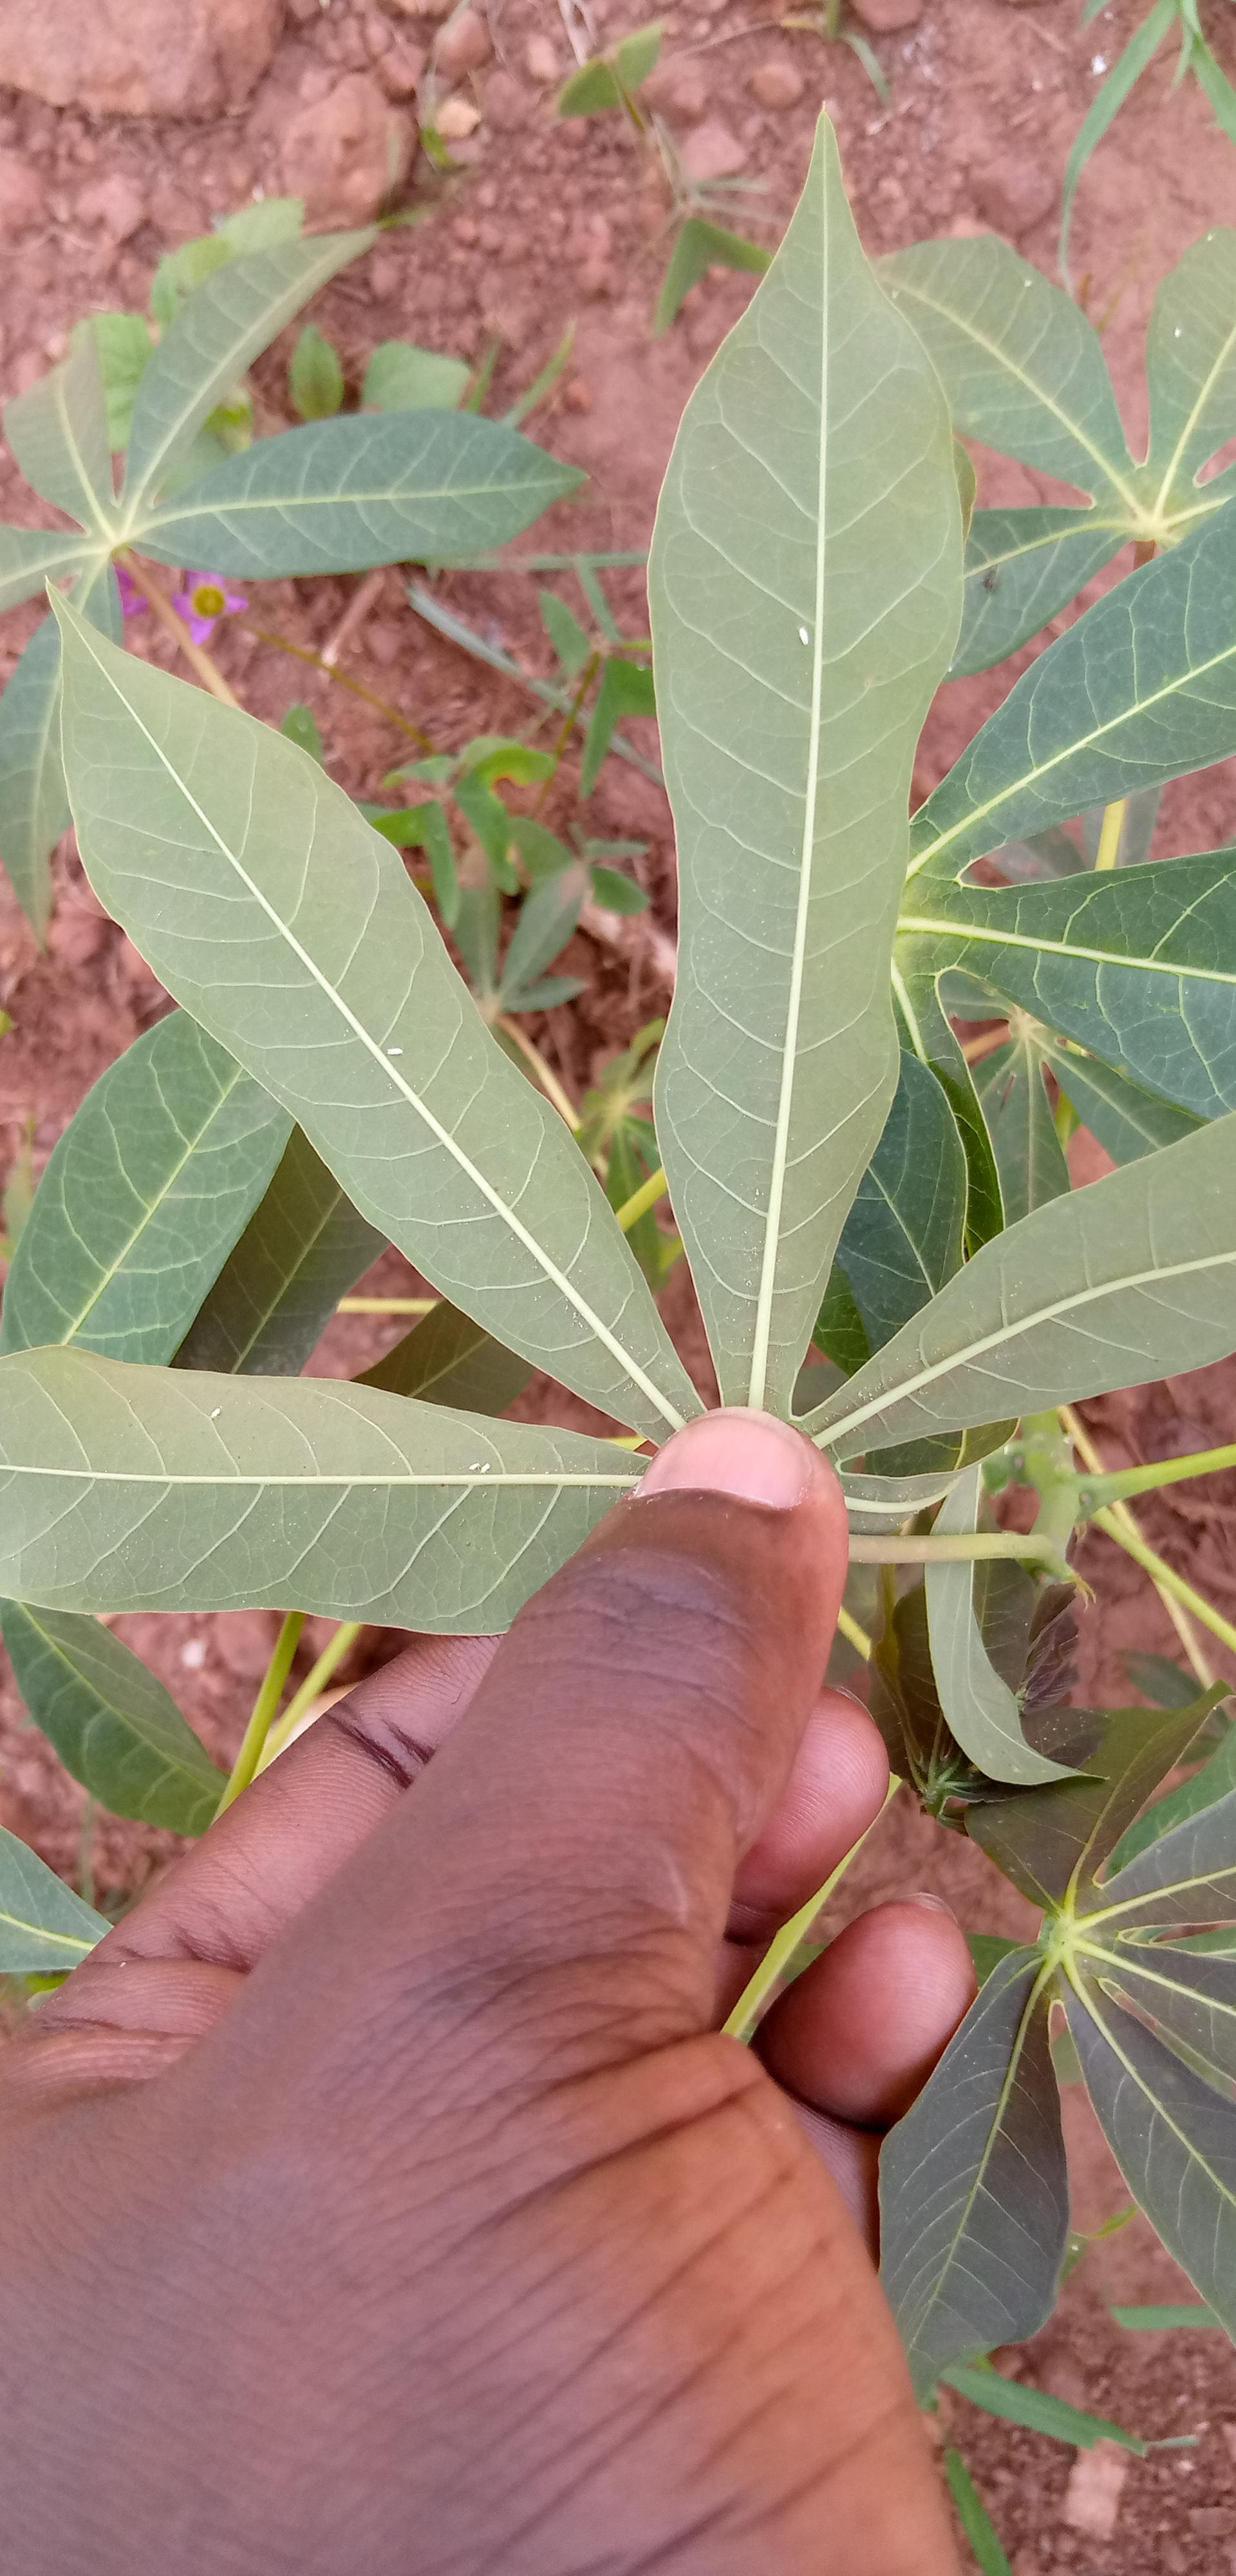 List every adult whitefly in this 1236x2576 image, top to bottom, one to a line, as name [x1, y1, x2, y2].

whitefly [1173, 323, 1182, 341]
whitefly [795, 625, 810, 649]
whitefly [384, 1045, 407, 1058]
whitefly [207, 1405, 225, 1422]
whitefly [468, 1459, 482, 1473]
whitefly [478, 1460, 491, 1473]